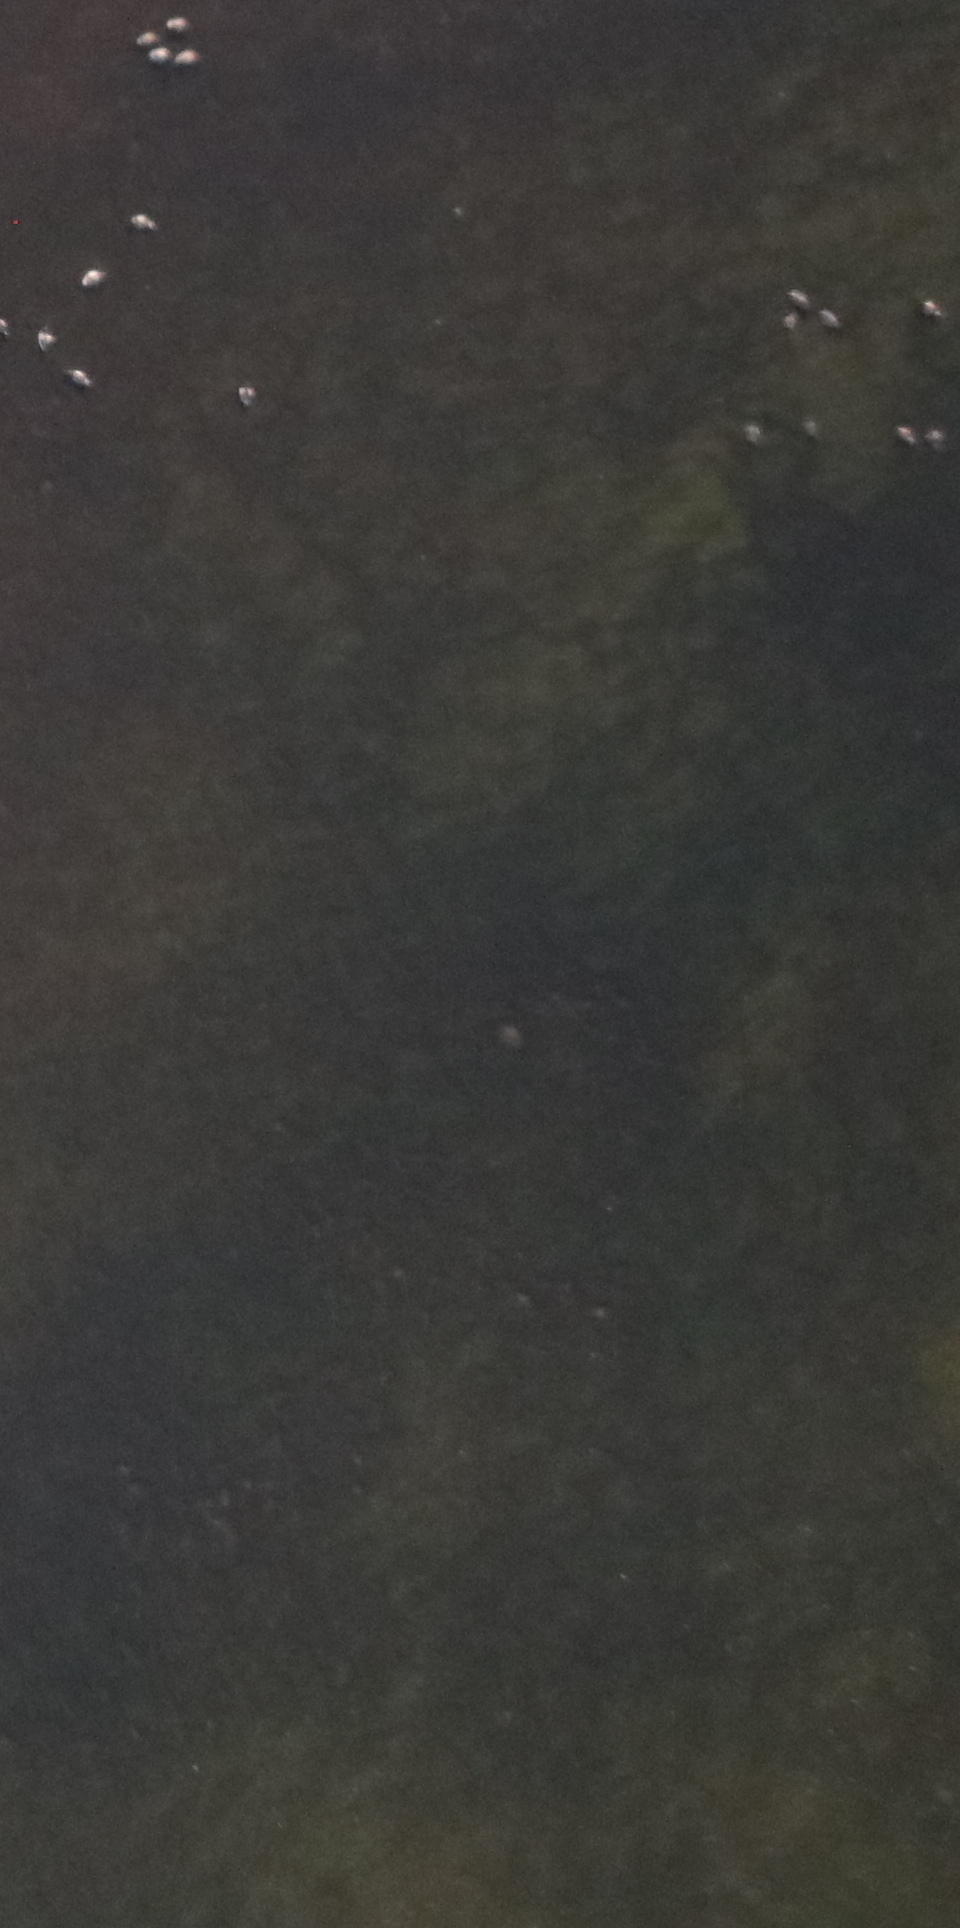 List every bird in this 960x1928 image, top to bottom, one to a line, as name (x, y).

brant (176, 26)
brant (147, 39)
brant (158, 57)
brant (187, 59)
brant (144, 221)
brant (93, 279)
brant (804, 300)
brant (933, 305)
brant (830, 322)
brant (787, 323)
brant (3, 327)
brant (41, 339)
brant (79, 380)
brant (247, 389)
brant (811, 428)
brant (747, 434)
brant (903, 435)
brant (939, 436)